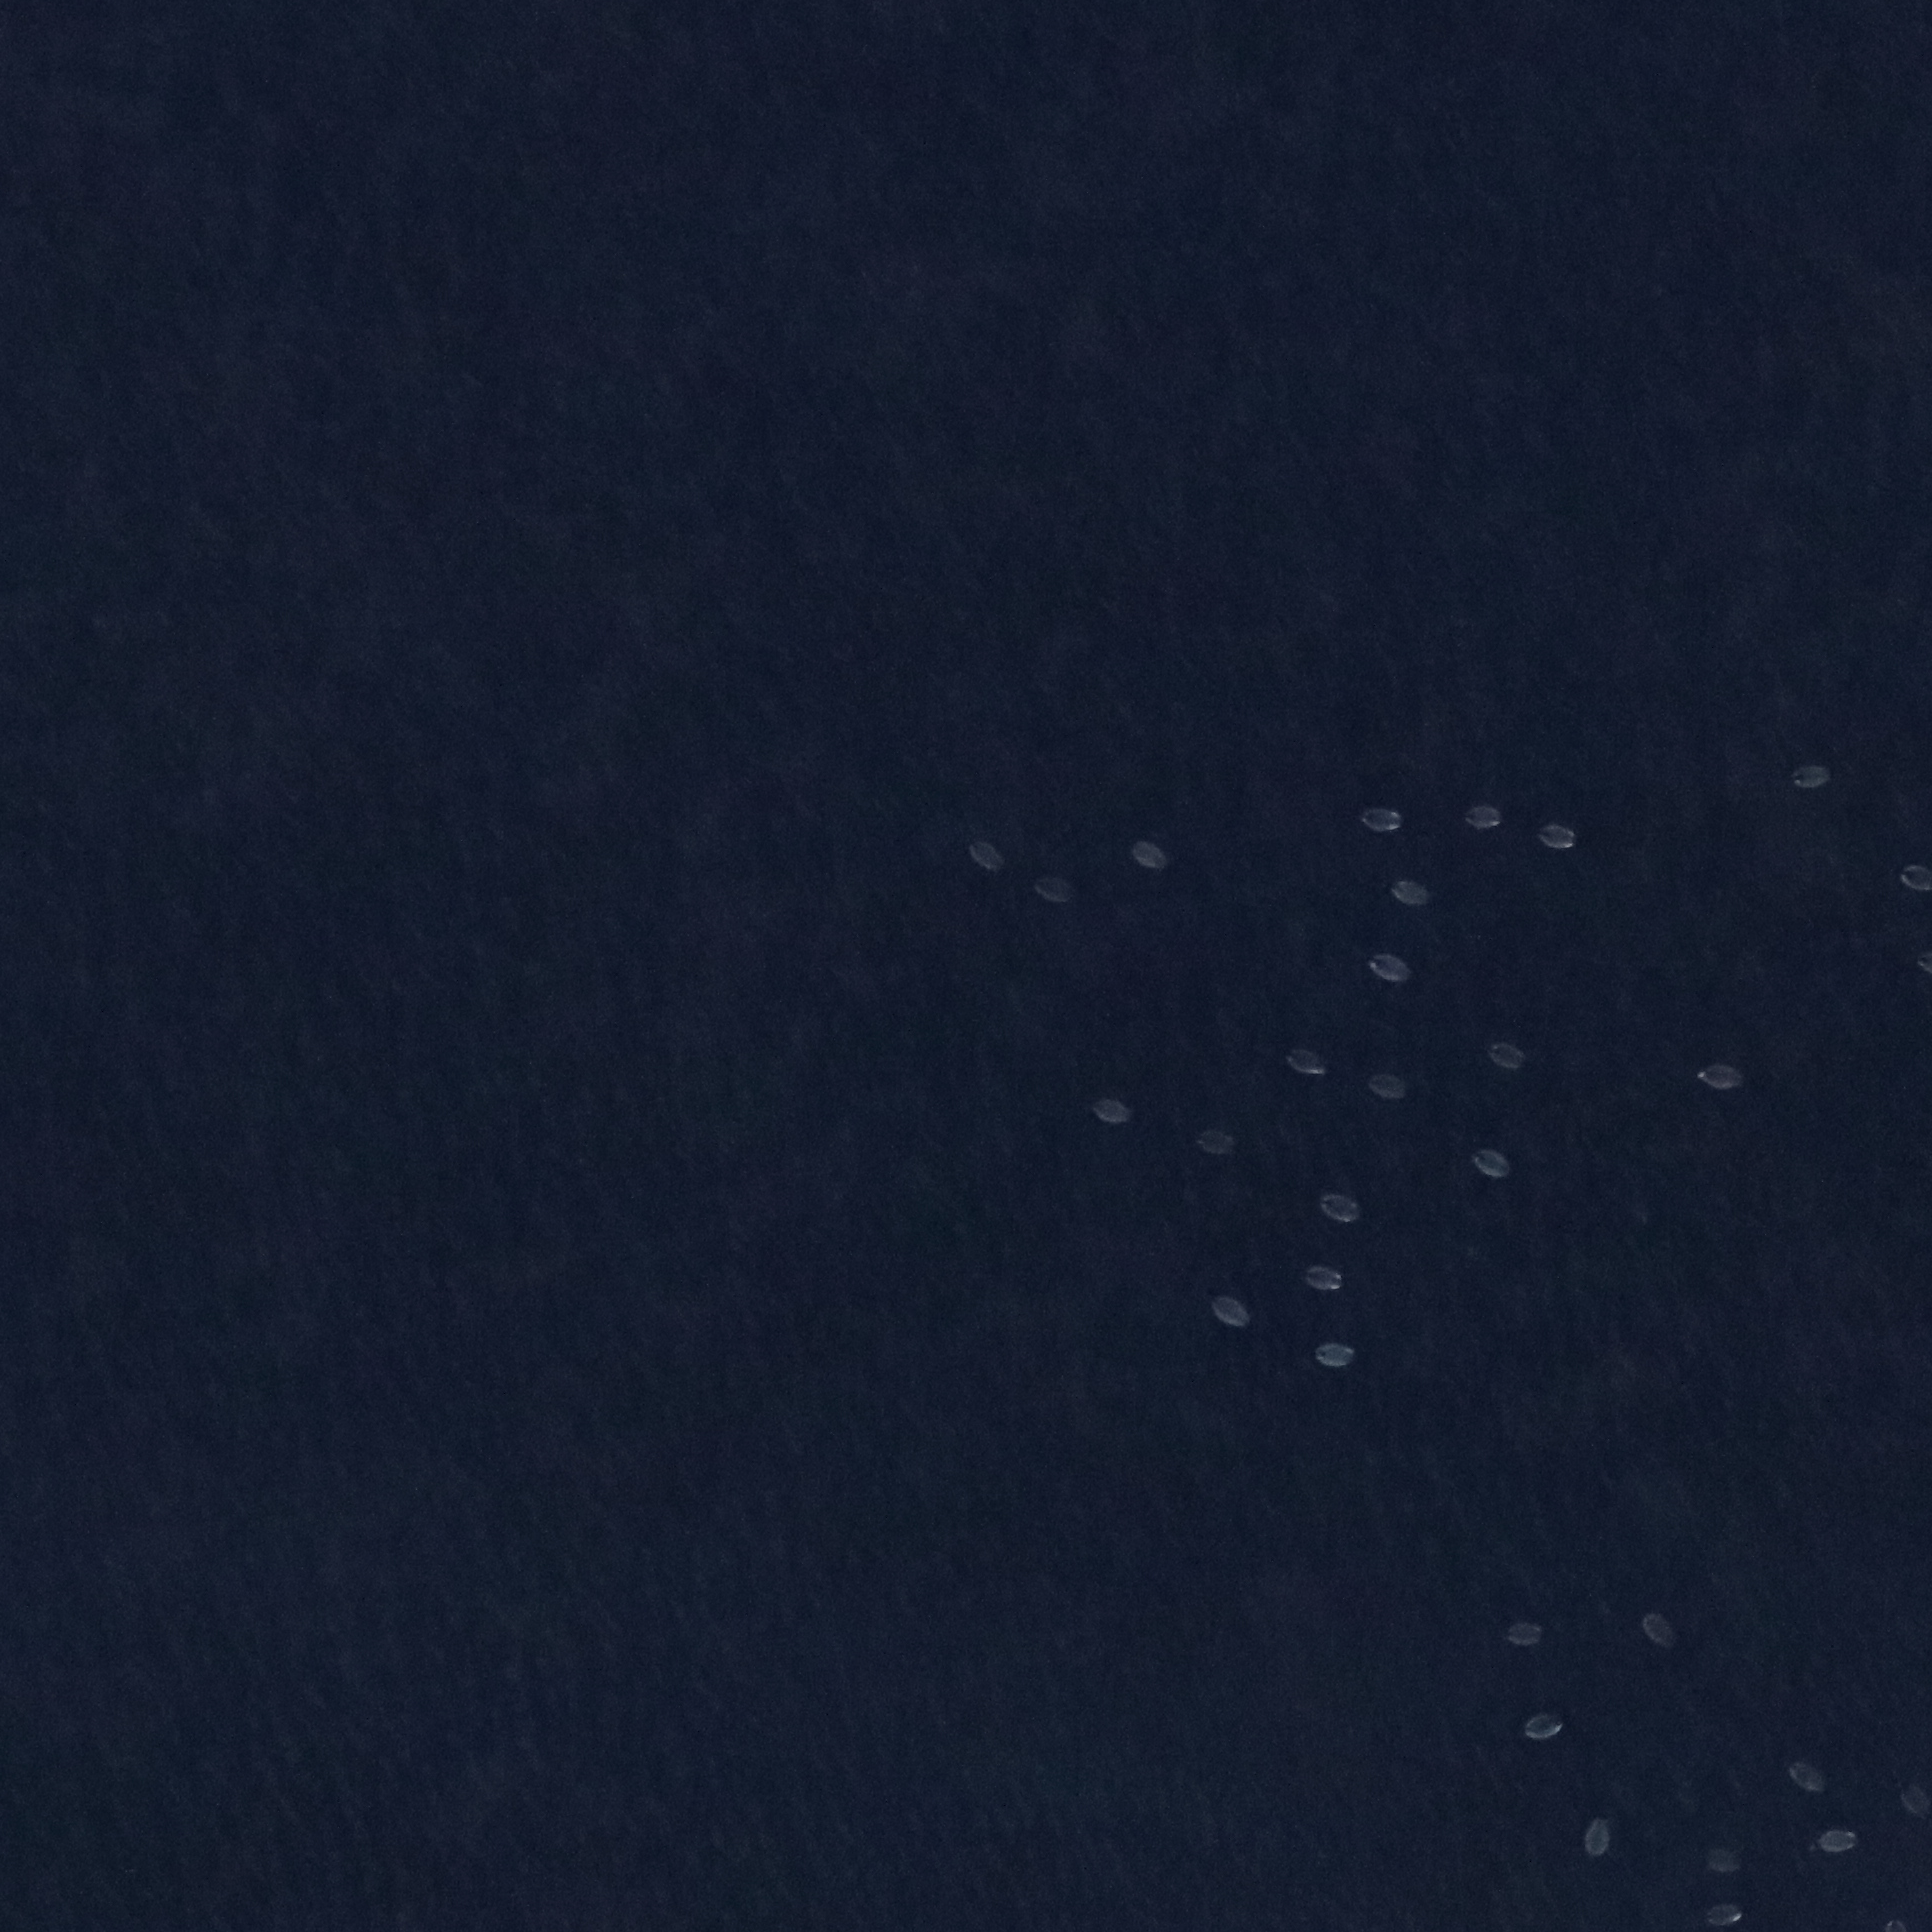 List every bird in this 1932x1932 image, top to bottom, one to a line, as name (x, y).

Canada goose (1812, 777)
Canada goose (1485, 814)
Canada goose (1379, 815)
Canada goose (1559, 839)
Canada goose (988, 855)
Canada goose (1151, 856)
Canada goose (1921, 876)
Canada goose (1056, 888)
Canada goose (1414, 892)
Canada goose (1395, 971)
Canada goose (1502, 1054)
Canada goose (1307, 1058)
Canada goose (1712, 1075)
Canada goose (1388, 1090)
Canada goose (1105, 1108)
Canada goose (1223, 1139)
Canada goose (1495, 1163)
Canada goose (1341, 1207)
Canada goose (1325, 1279)
Canada goose (1232, 1313)
Canada goose (1336, 1353)
Canada goose (1658, 1628)
Canada goose (1527, 1636)
Canada goose (1542, 1725)
Canada goose (1812, 1780)
Canada goose (1918, 1802)
Canada goose (1595, 1839)
Canada goose (1834, 1840)
Canada goose (1721, 1863)
Canada goose (1723, 1910)